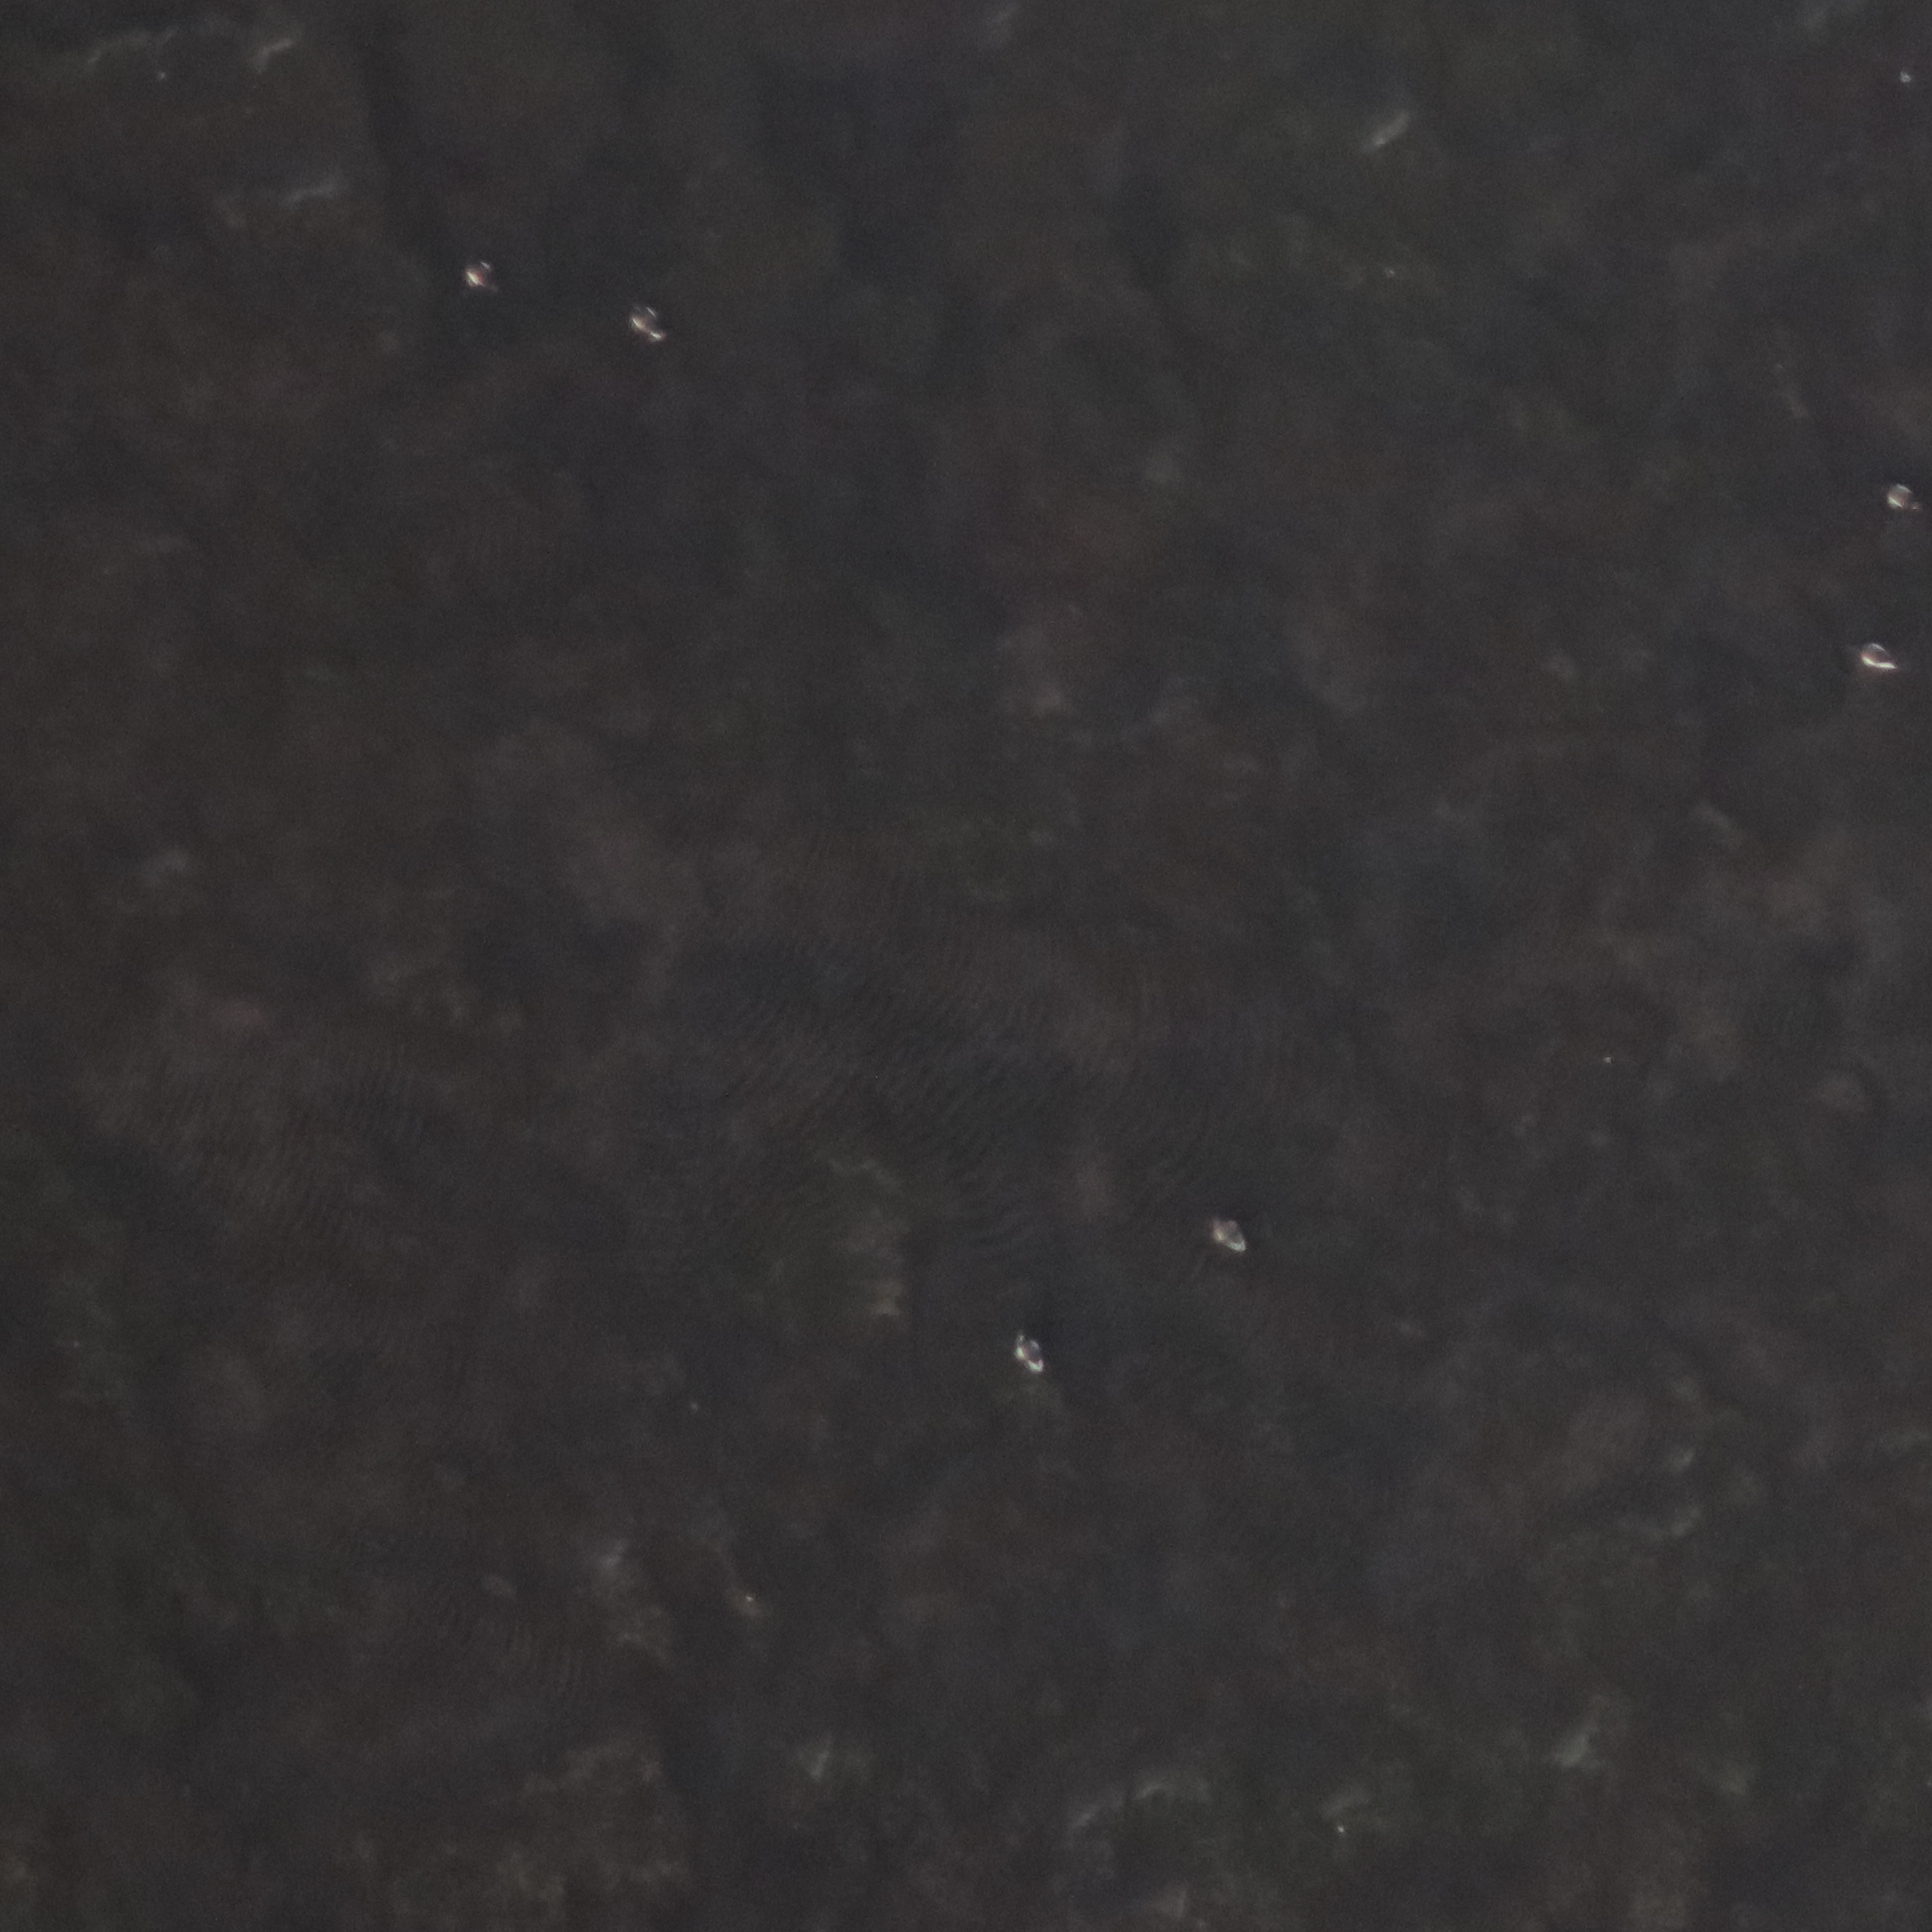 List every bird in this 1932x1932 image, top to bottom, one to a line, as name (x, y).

brant (481, 275)
brant (648, 320)
brant (1901, 496)
brant (1875, 654)
brant (1228, 1231)
brant (1029, 1351)